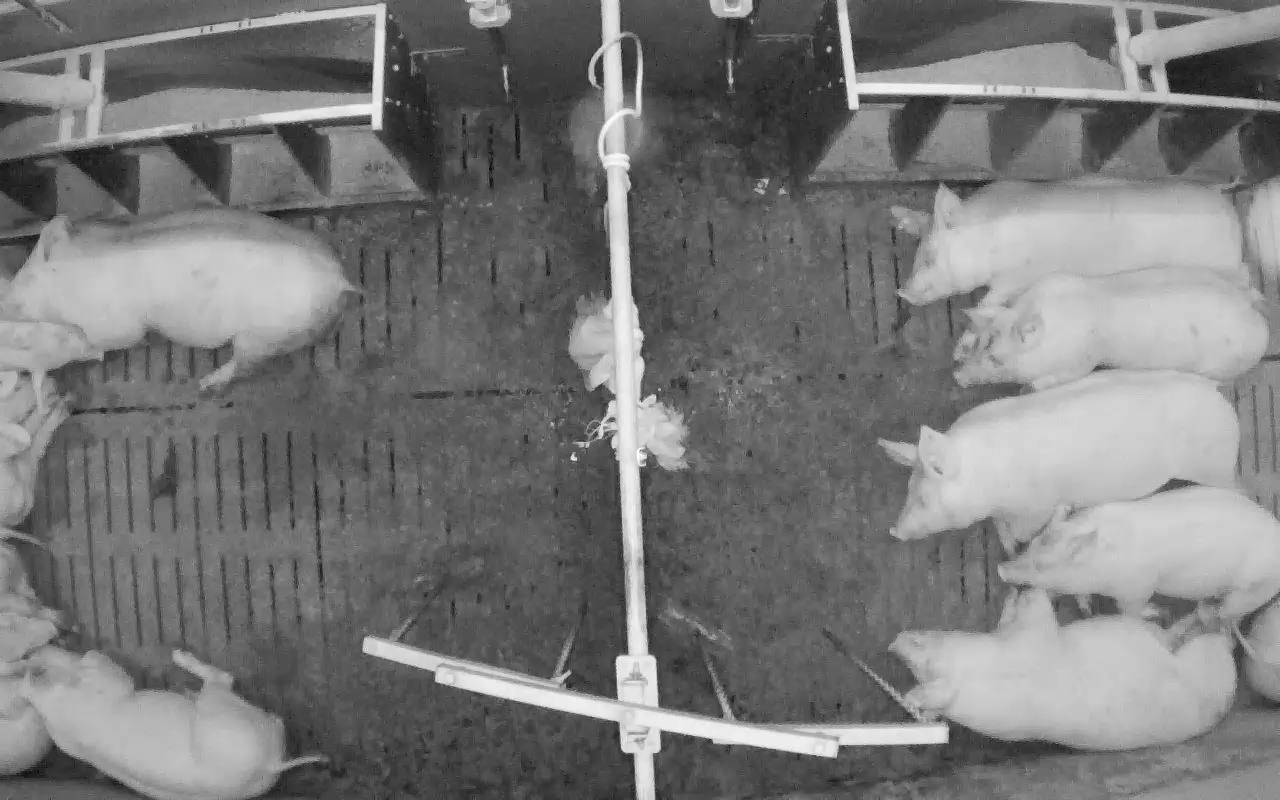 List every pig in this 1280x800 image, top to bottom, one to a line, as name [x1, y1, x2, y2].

pig [889, 173, 1271, 363]
pig [1, 212, 365, 393]
pig [951, 266, 1270, 389]
pig [2, 276, 105, 417]
pig [877, 369, 1241, 561]
pig [2, 371, 59, 462]
pig [0, 393, 78, 527]
pig [994, 486, 1278, 635]
pig [0, 529, 84, 648]
pig [885, 586, 1239, 749]
pig [1231, 601, 1280, 703]
pig [1, 614, 61, 679]
pig [2, 643, 332, 798]
pig [1, 674, 56, 776]